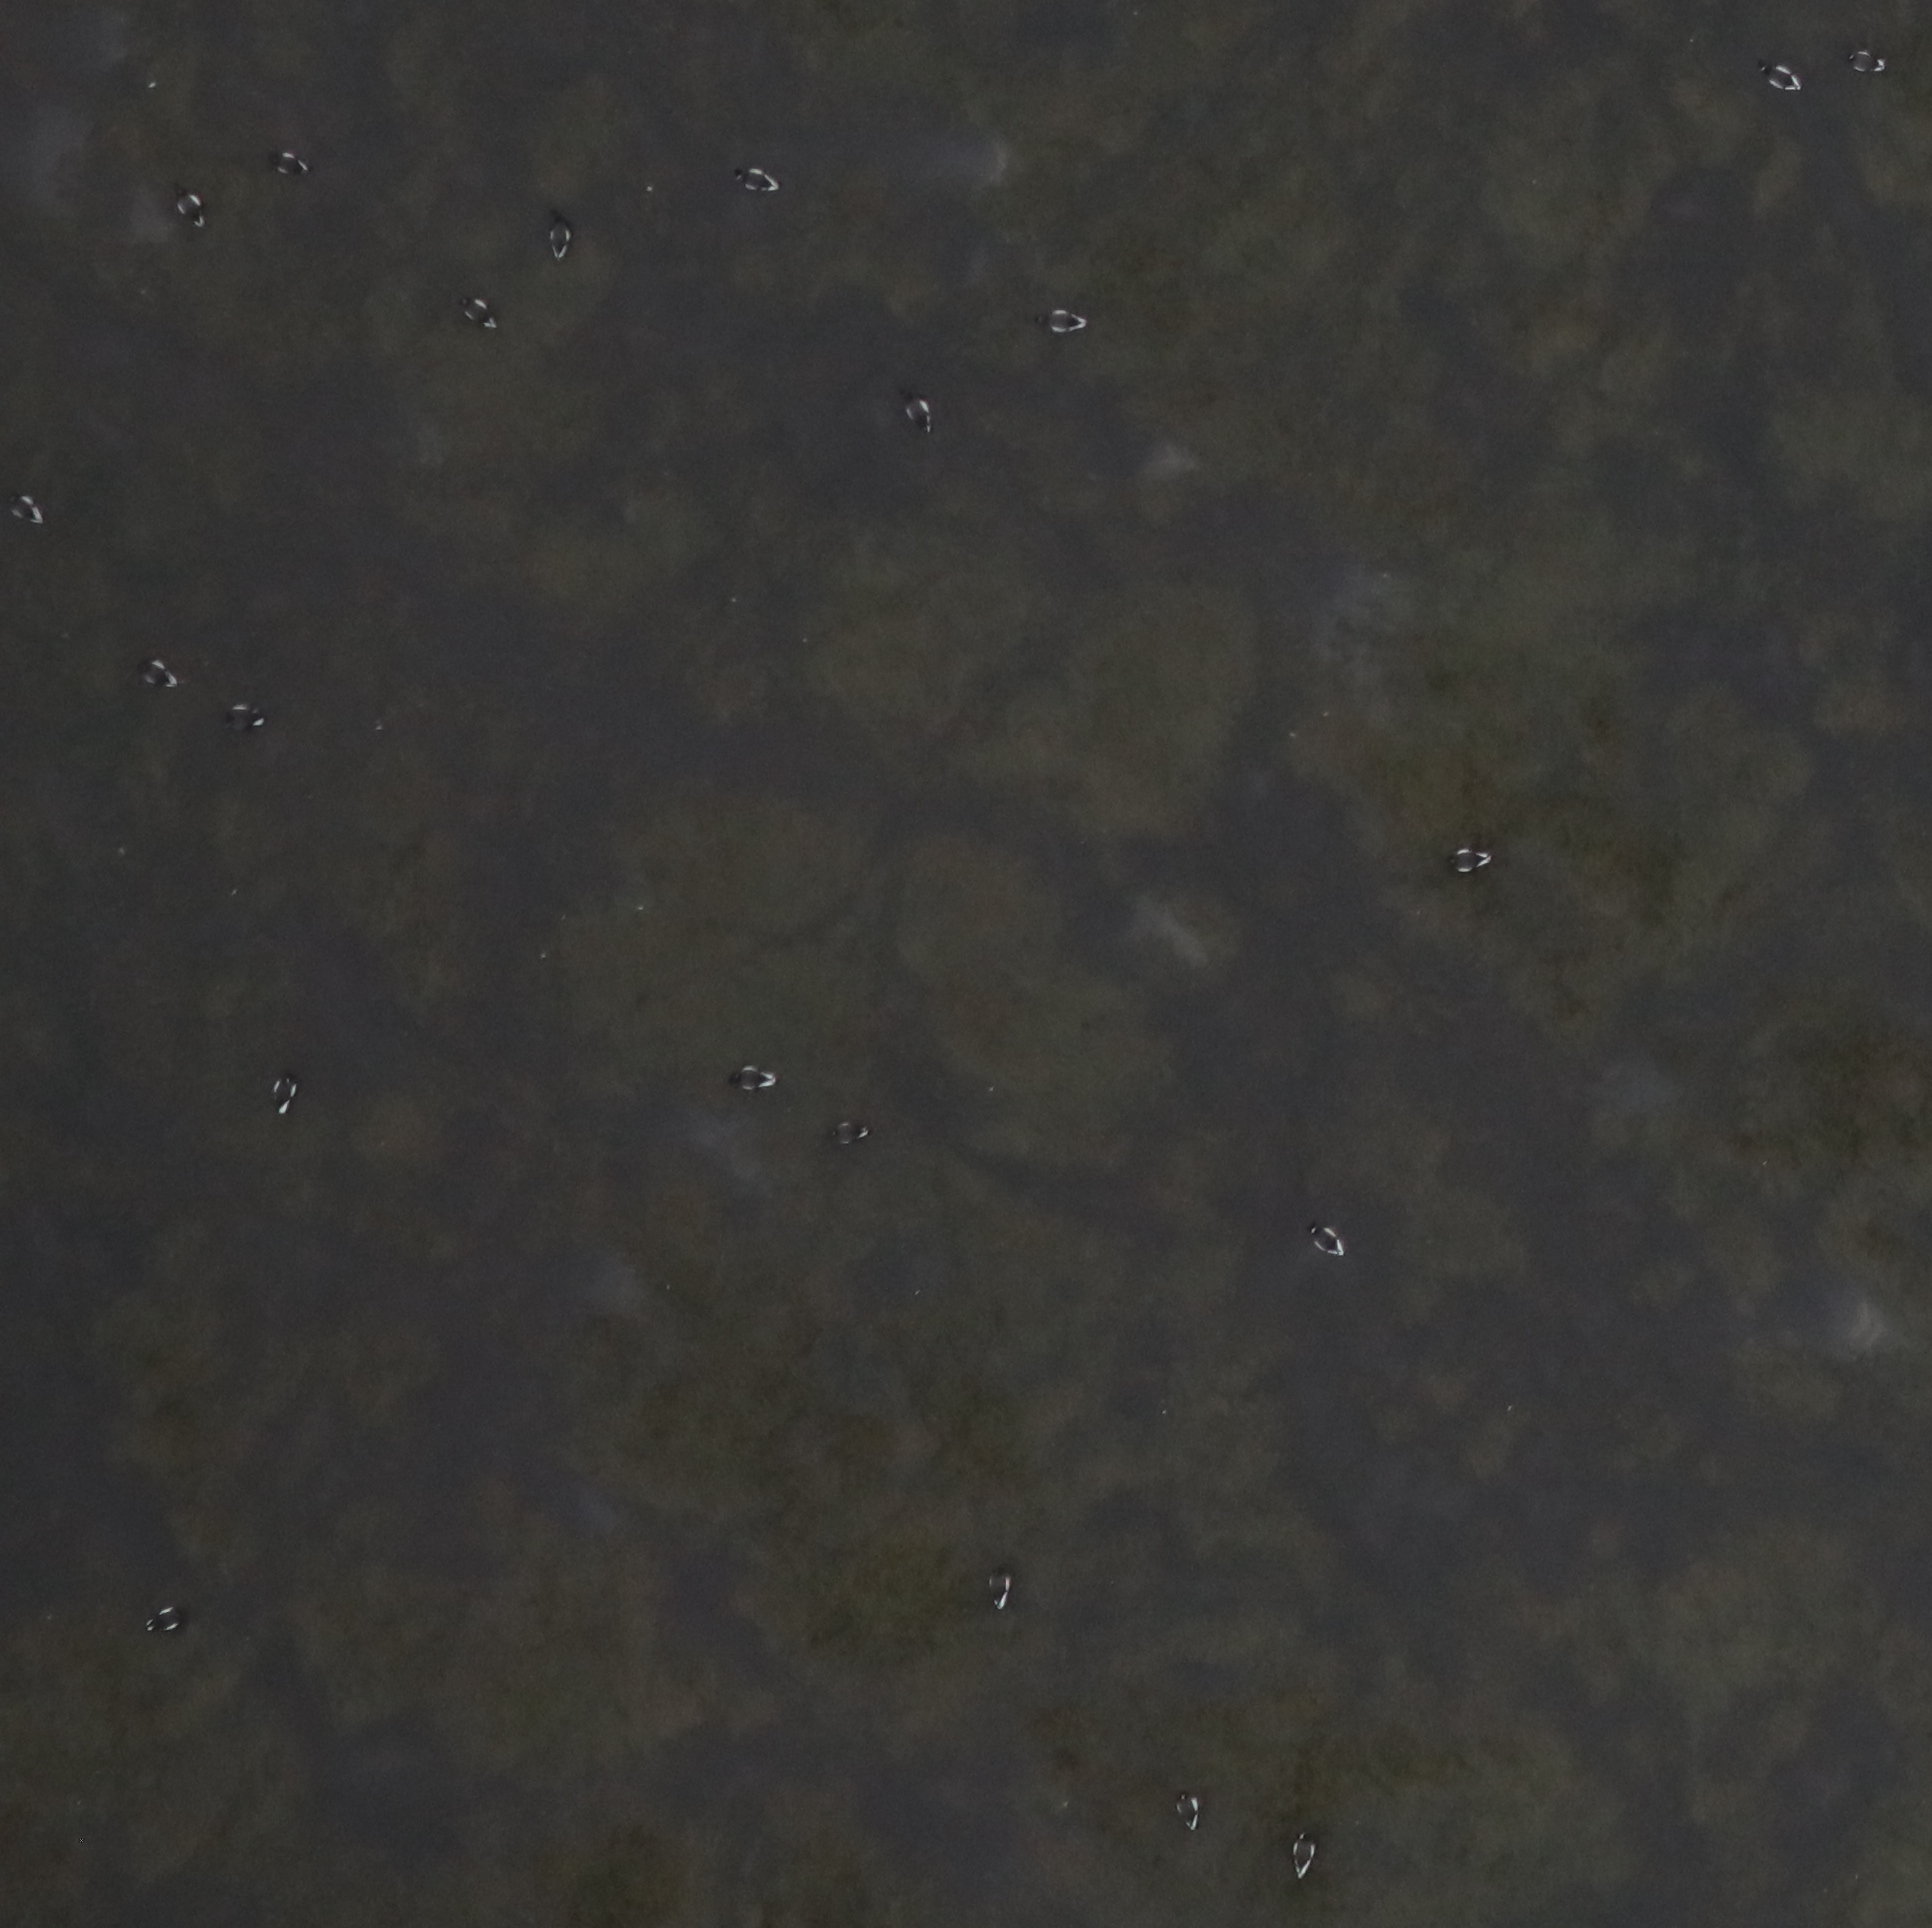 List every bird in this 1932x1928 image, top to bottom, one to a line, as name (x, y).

brant (1867, 64)
brant (1781, 78)
brant (289, 166)
brant (750, 181)
brant (190, 206)
brant (560, 239)
brant (478, 312)
brant (1063, 322)
brant (917, 413)
brant (25, 509)
brant (158, 676)
brant (243, 717)
brant (1468, 861)
brant (752, 1078)
brant (285, 1093)
brant (851, 1133)
brant (1326, 1240)
brant (1003, 1589)
brant (165, 1620)
brant (1181, 1812)
brant (1303, 1852)